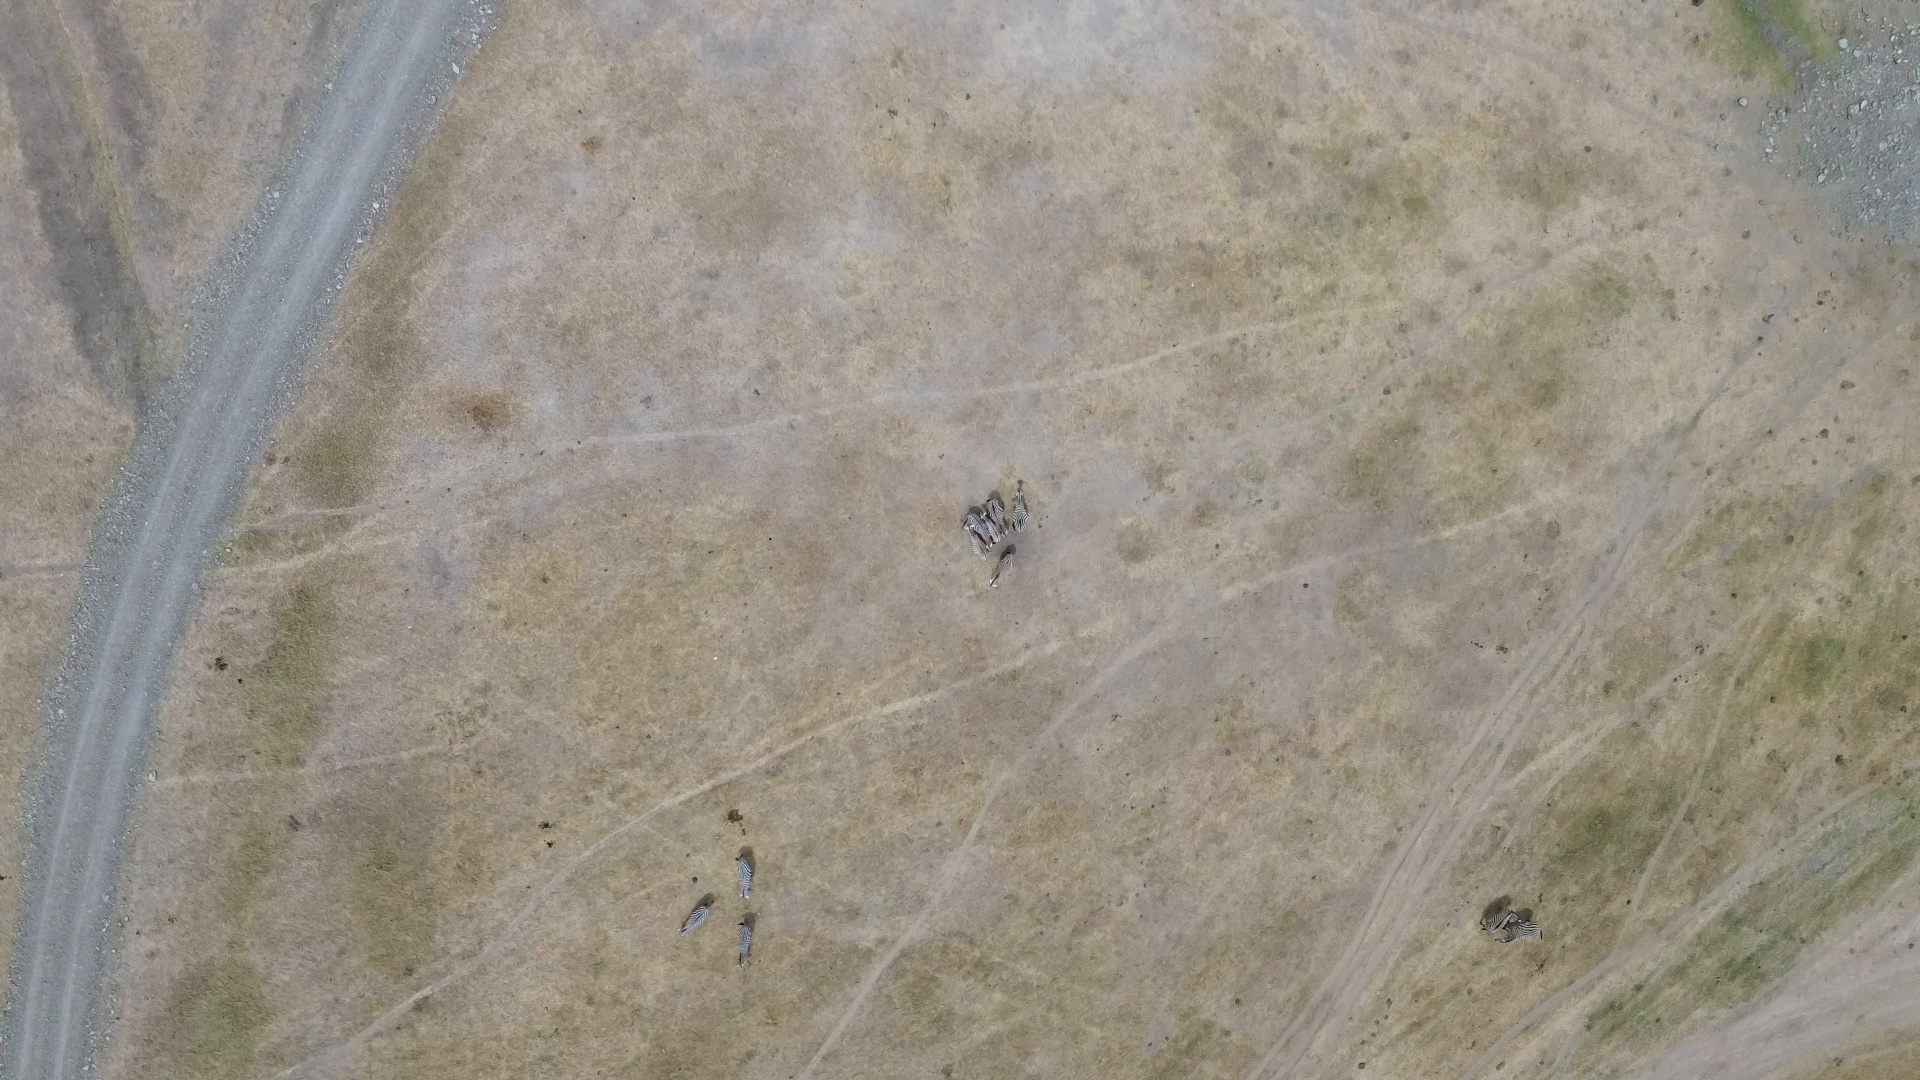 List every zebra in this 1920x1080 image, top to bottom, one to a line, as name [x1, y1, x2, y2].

zebra [1013, 491, 1026, 530]
zebra [987, 499, 1009, 538]
zebra [979, 511, 1000, 542]
zebra [968, 514, 992, 550]
zebra [965, 524, 988, 561]
zebra [992, 552, 1014, 589]
zebra [735, 858, 753, 899]
zebra [680, 904, 712, 936]
zebra [1481, 909, 1520, 934]
zebra [1496, 921, 1539, 943]
zebra [735, 923, 754, 966]